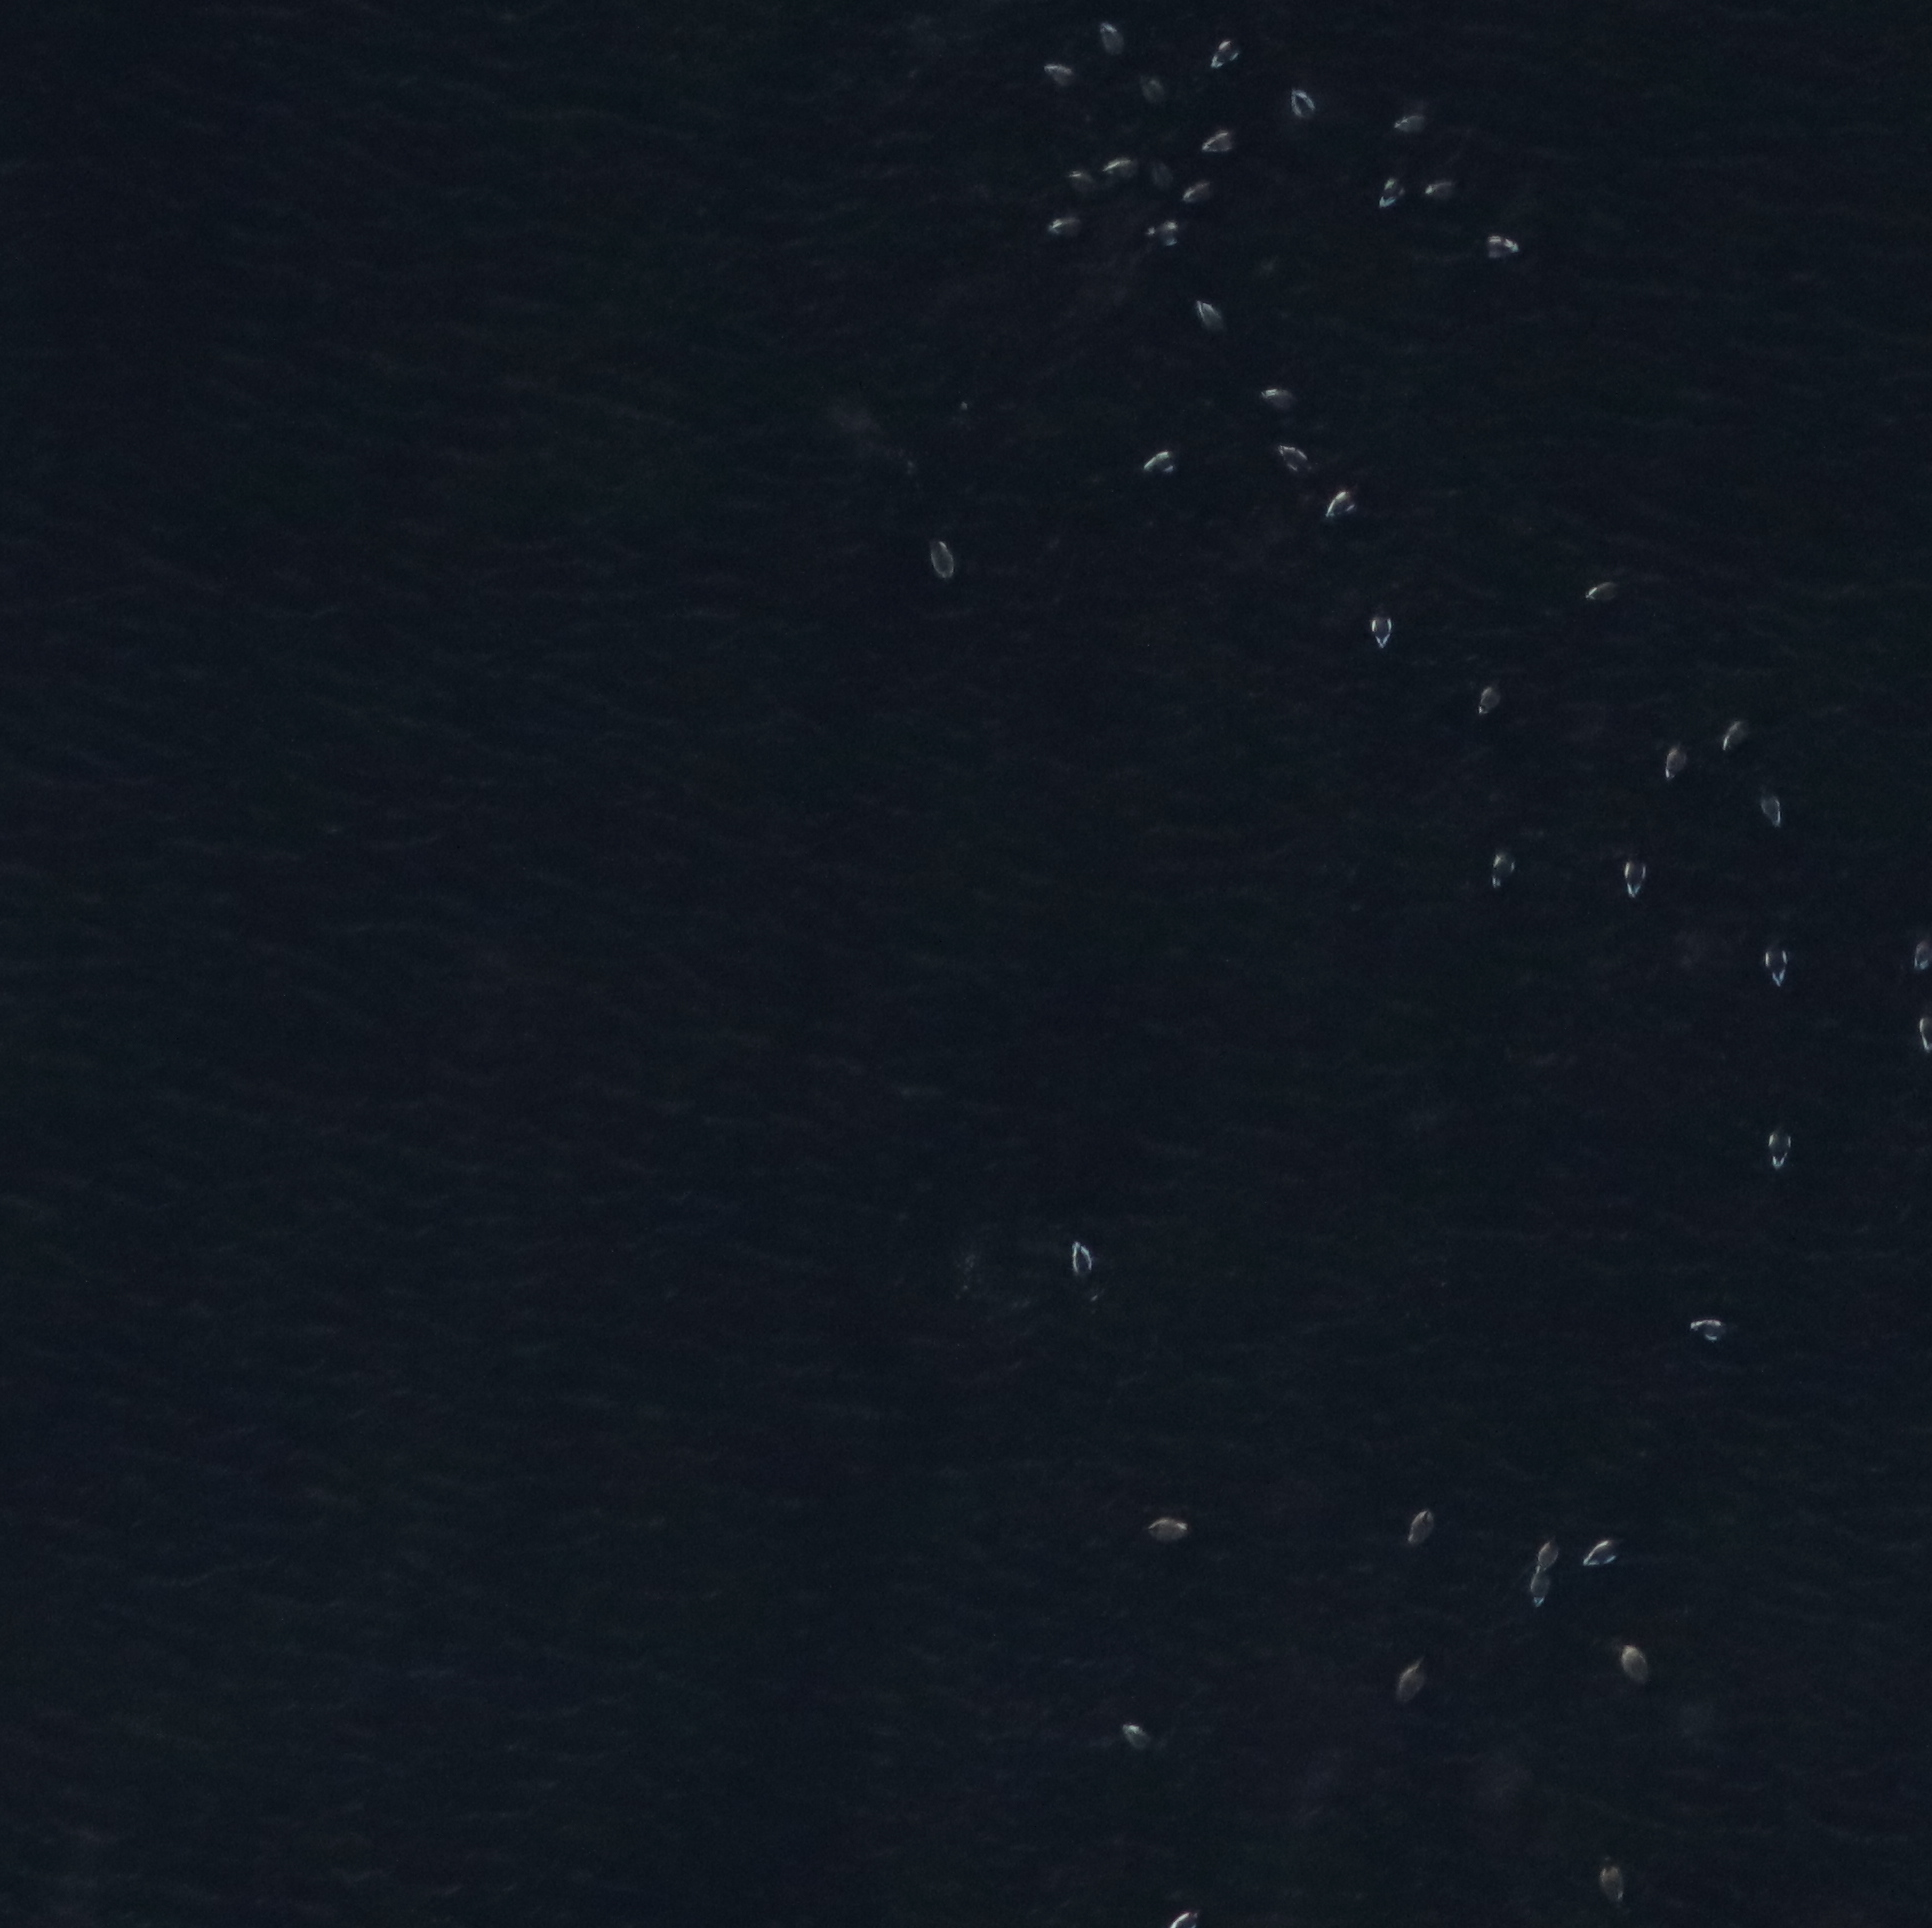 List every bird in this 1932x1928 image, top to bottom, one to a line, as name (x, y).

brant (1104, 41)
brant (1223, 54)
brant (1060, 73)
brant (1147, 88)
brant (1303, 104)
brant (1411, 124)
brant (1225, 135)
brant (1119, 167)
brant (1164, 175)
brant (1078, 182)
brant (1441, 183)
brant (1199, 193)
brant (1386, 196)
brant (1056, 229)
brant (1161, 236)
brant (1496, 243)
brant (1209, 316)
brant (1276, 396)
brant (1295, 458)
brant (1162, 459)
brant (1342, 505)
brant (941, 556)
brant (1607, 589)
brant (1381, 627)
brant (1490, 698)
brant (1731, 736)
brant (1677, 758)
brant (1767, 802)
brant (1503, 870)
brant (1633, 874)
brant (1926, 952)
brant (1774, 959)
brant (1932, 1037)
brant (1779, 1141)
brant (1082, 1263)
brant (1710, 1331)
Canada goose (1422, 1521)
Canada goose (1166, 1534)
brant (1551, 1554)
brant (1602, 1554)
brant (1539, 1583)
brant (1632, 1661)
Canada goose (1415, 1674)
brant (1138, 1739)
Canada goose (1614, 1881)